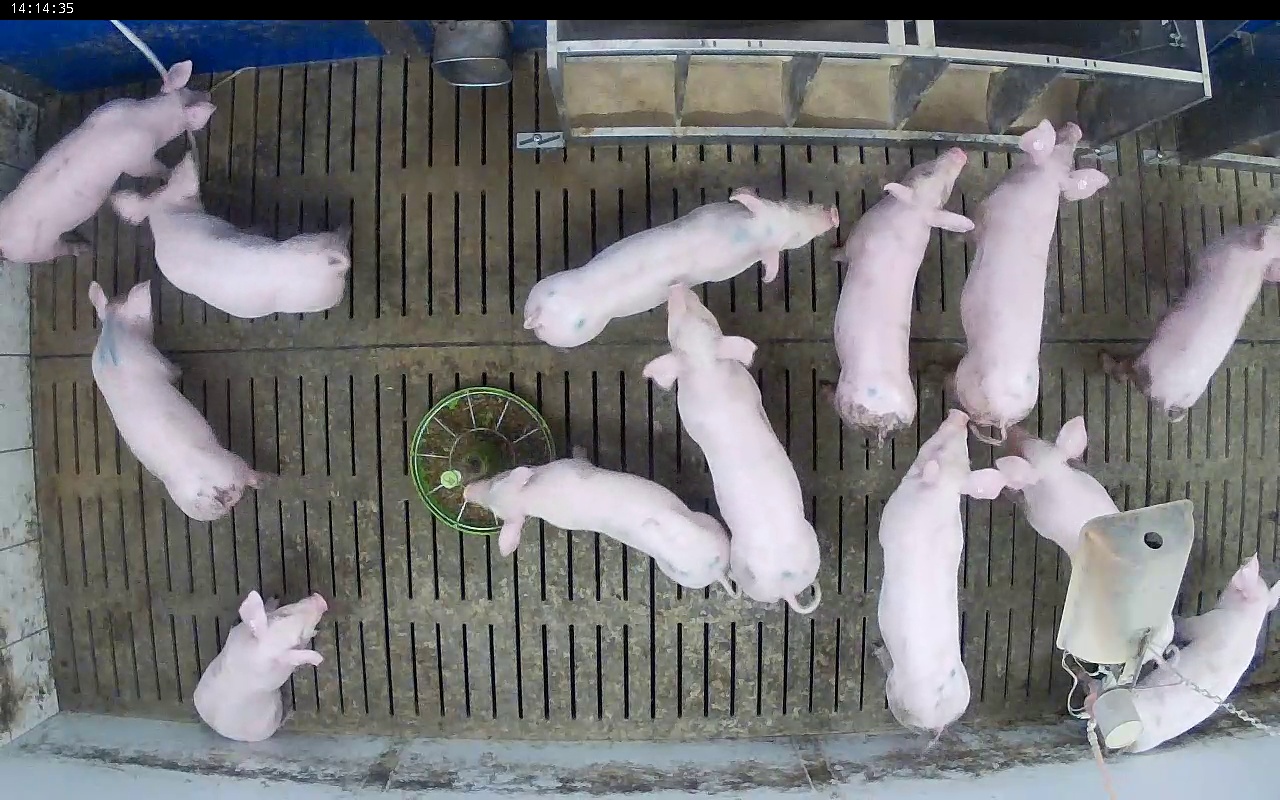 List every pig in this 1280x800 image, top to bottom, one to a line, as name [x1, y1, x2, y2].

pig [0, 60, 219, 265]
pig [954, 118, 1113, 445]
pig [828, 145, 974, 451]
pig [110, 152, 355, 318]
pig [522, 185, 841, 351]
pig [1100, 214, 1279, 426]
pig [86, 278, 273, 526]
pig [641, 284, 825, 616]
pig [874, 410, 1007, 748]
pig [997, 416, 1180, 674]
pig [461, 447, 742, 602]
pig [1068, 553, 1279, 752]
pig [192, 589, 328, 745]